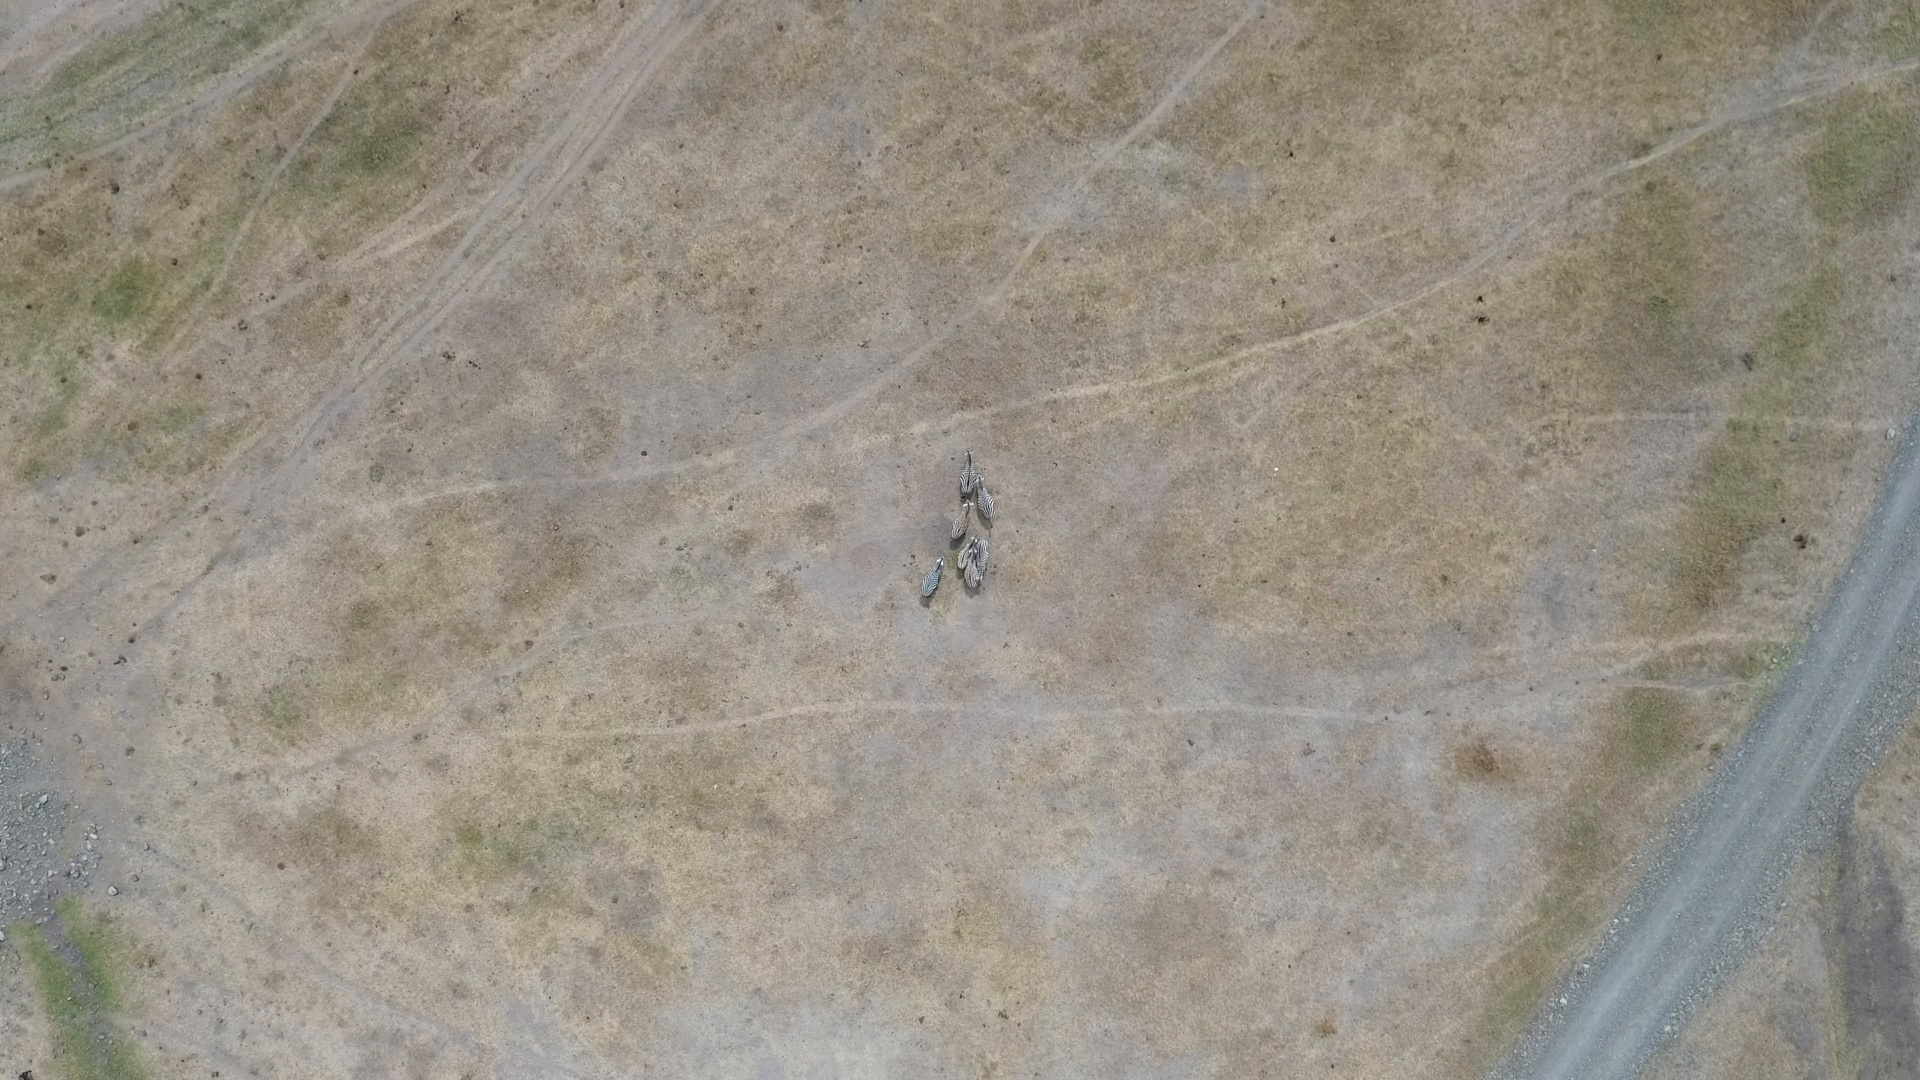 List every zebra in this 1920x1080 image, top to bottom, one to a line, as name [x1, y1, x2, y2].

zebra [959, 447, 974, 494]
zebra [975, 472, 996, 518]
zebra [950, 499, 974, 540]
zebra [957, 537, 977, 570]
zebra [976, 539, 991, 585]
zebra [963, 546, 978, 589]
zebra [922, 556, 944, 596]